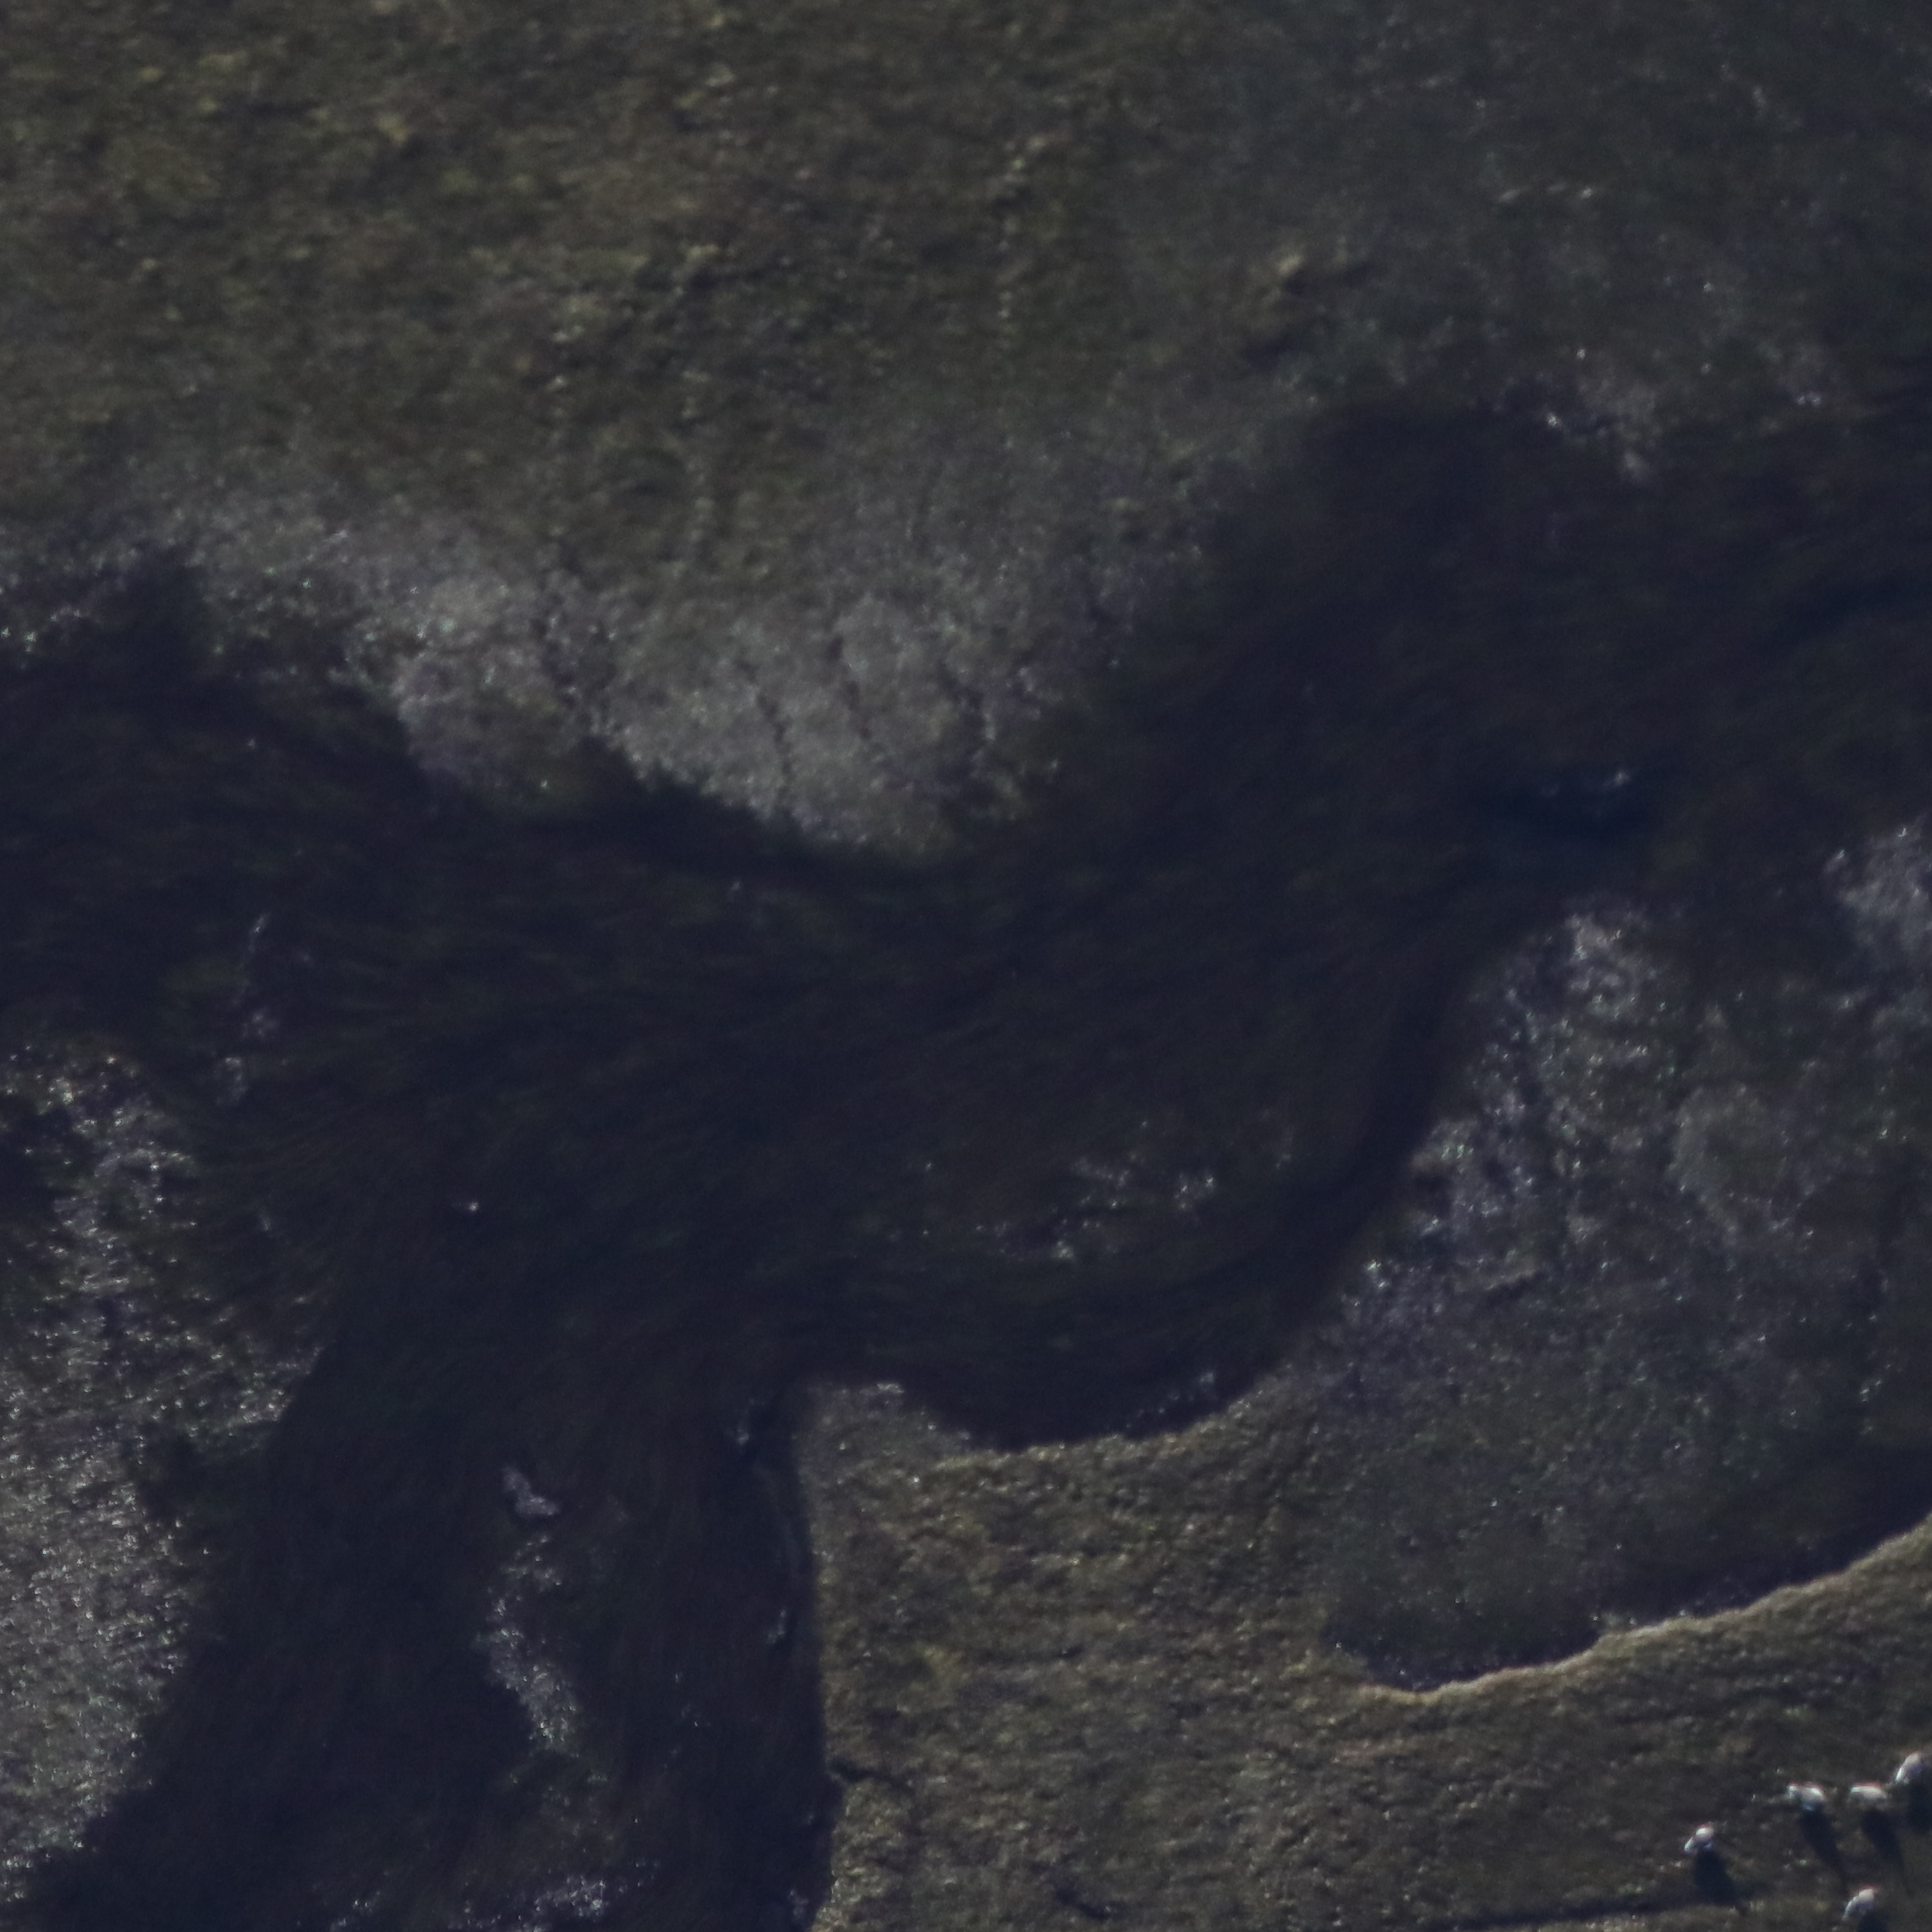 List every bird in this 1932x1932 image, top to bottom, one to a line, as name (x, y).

brant (1909, 1766)
brant (1870, 1787)
brant (1804, 1803)
brant (1702, 1835)
brant (1869, 1899)